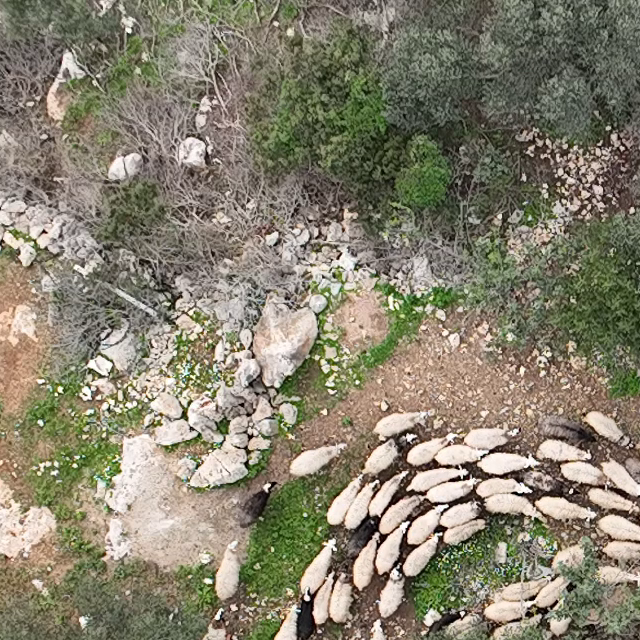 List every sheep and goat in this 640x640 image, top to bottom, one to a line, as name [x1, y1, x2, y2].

sheep [583, 409, 635, 449]
sheep [373, 411, 427, 440]
sheep [539, 416, 597, 444]
sheep [463, 428, 520, 451]
sheep [363, 433, 418, 476]
sheep [407, 434, 457, 466]
sheep [538, 439, 592, 462]
sheep [290, 441, 349, 476]
sheep [434, 445, 488, 464]
sheep [475, 453, 543, 476]
sheep [625, 457, 639, 493]
sheep [601, 459, 639, 501]
sheep [560, 462, 615, 486]
sheep [404, 466, 467, 492]
sheep [367, 470, 409, 525]
sheep [522, 471, 580, 494]
sheep [327, 473, 365, 527]
sheep [427, 477, 481, 503]
sheep [476, 478, 532, 497]
sheep [343, 479, 379, 532]
sheep [238, 482, 277, 528]
sheep [586, 488, 639, 513]
sheep [379, 494, 425, 534]
sheep [484, 494, 546, 519]
sheep [535, 496, 595, 519]
sheep [439, 502, 482, 528]
sheep [406, 504, 449, 546]
sheep [599, 514, 639, 544]
sheep [442, 519, 493, 548]
sheep [375, 521, 409, 574]
sheep [352, 531, 381, 592]
sheep [401, 533, 440, 576]
sheep [299, 538, 336, 593]
sheep [214, 539, 242, 600]
sheep [602, 541, 639, 560]
sheep [551, 543, 589, 574]
sheep [377, 561, 404, 619]
sheep [591, 565, 639, 586]
sheep [311, 571, 335, 624]
sheep [328, 574, 354, 624]
sheep [499, 574, 553, 600]
sheep [535, 576, 572, 608]
sheep [297, 587, 313, 639]
sheep [548, 597, 574, 637]
sheep [483, 600, 538, 622]
sheep [270, 604, 298, 639]
sheep [200, 609, 226, 639]
sheep [428, 611, 466, 636]
sheep [491, 612, 541, 639]
sheep [445, 616, 483, 638]
sheep [369, 617, 392, 639]
sheep [454, 620, 499, 639]